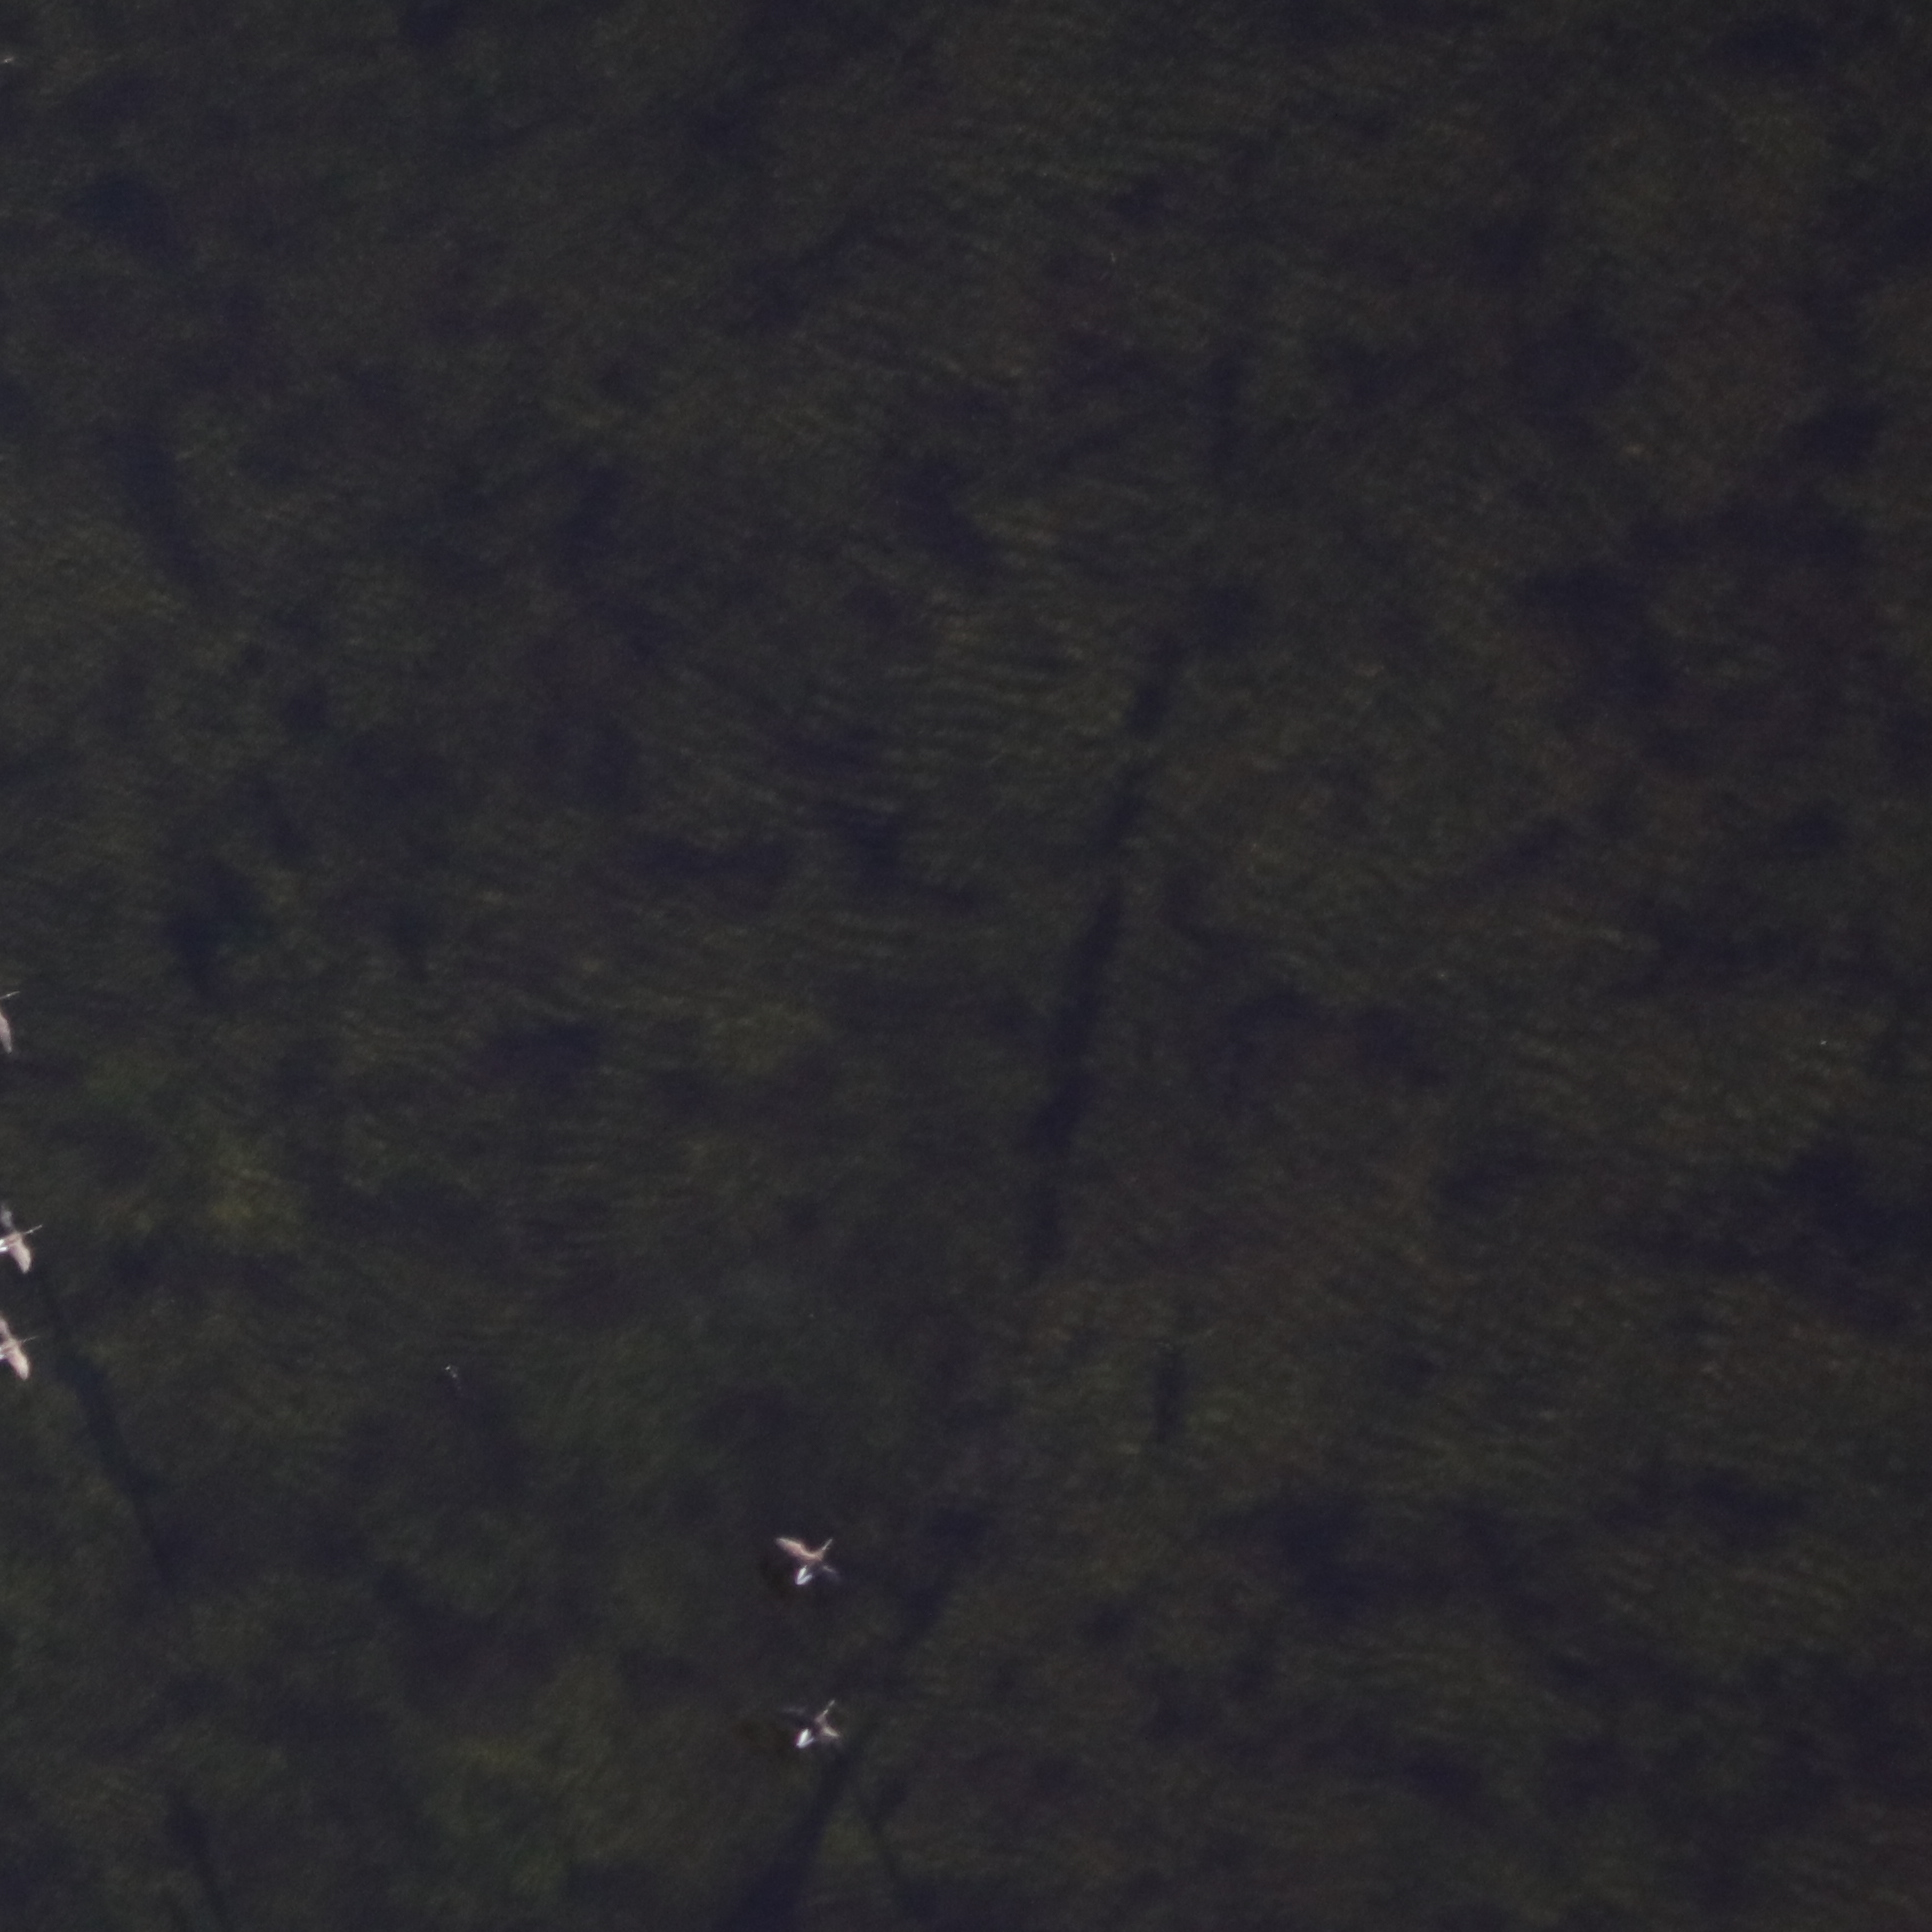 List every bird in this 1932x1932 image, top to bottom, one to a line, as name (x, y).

brant (10, 1250)
brant (13, 1347)
brant (809, 1558)
brant (816, 1729)